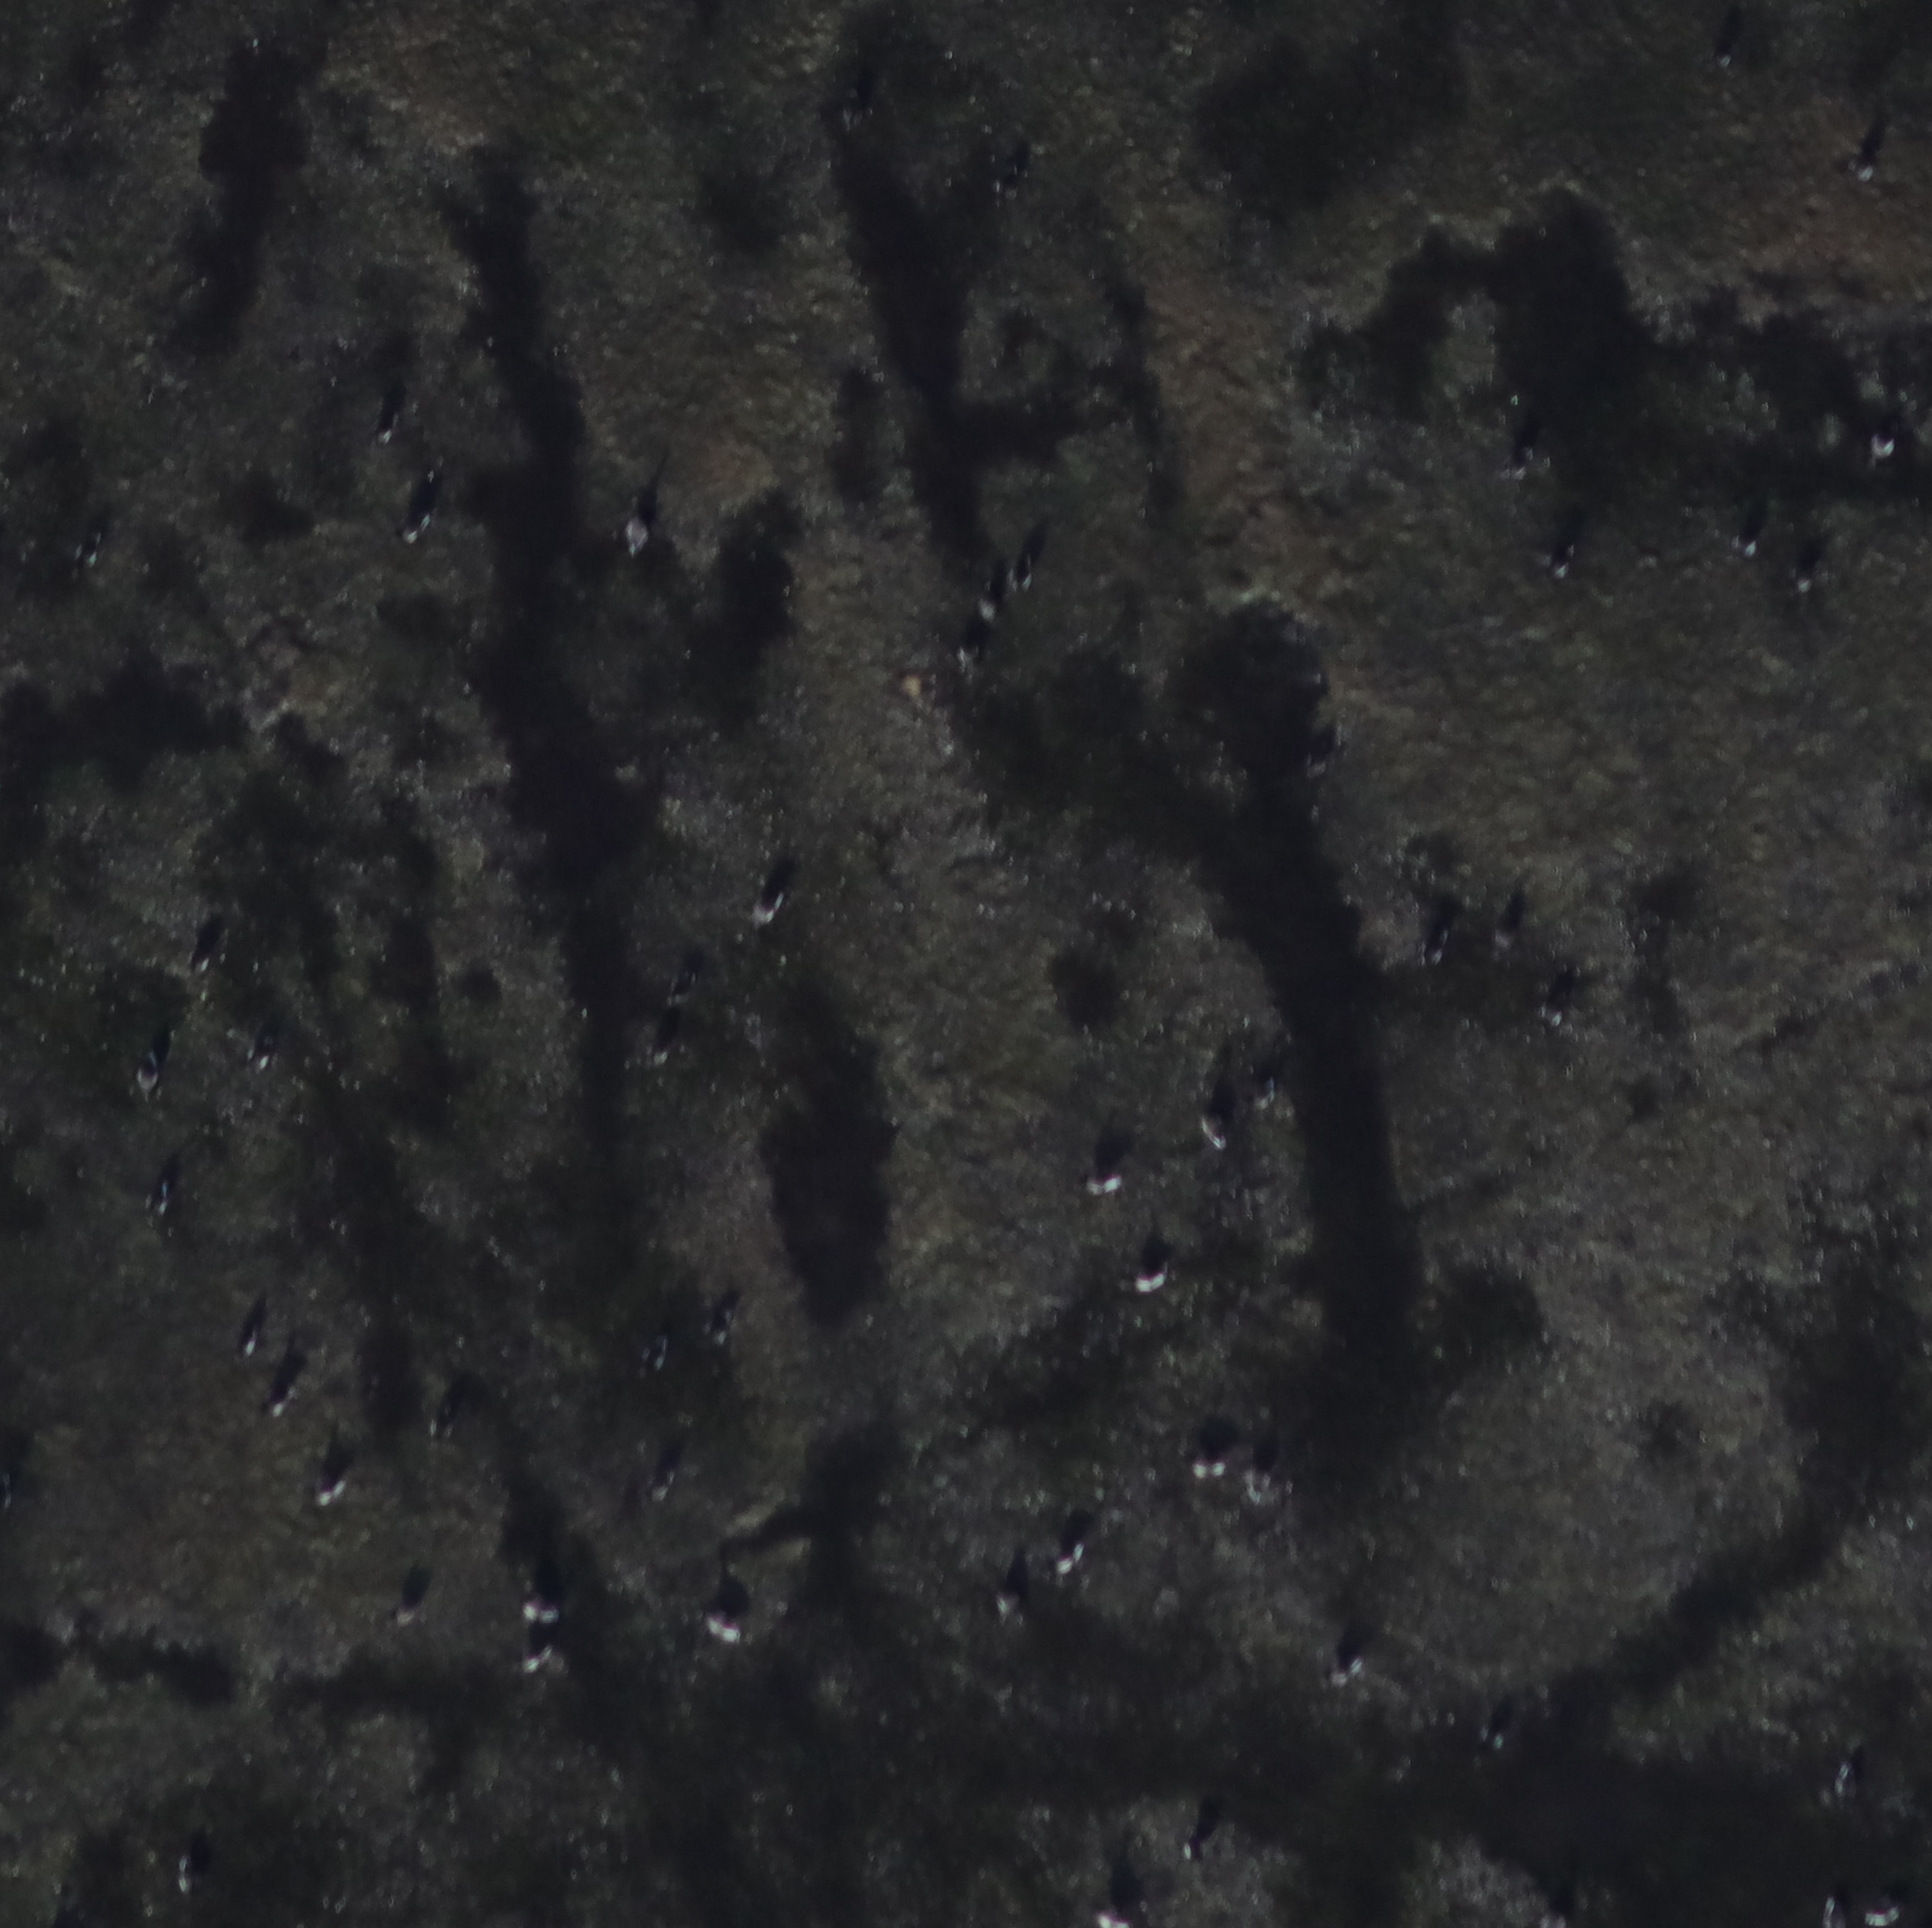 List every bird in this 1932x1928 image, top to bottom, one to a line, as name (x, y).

brant (1718, 58)
brant (1869, 173)
brant (383, 433)
brant (1879, 440)
brant (1525, 470)
brant (412, 532)
brant (634, 539)
brant (1737, 540)
brant (93, 555)
brant (1568, 559)
brant (1024, 572)
brant (1801, 578)
brant (991, 605)
brant (974, 651)
brant (769, 911)
brant (1511, 937)
brant (1440, 948)
brant (196, 962)
brant (681, 974)
brant (1560, 1011)
brant (664, 1045)
brant (258, 1061)
brant (149, 1076)
brant (1268, 1094)
brant (1212, 1125)
brant (1097, 1185)
brant (159, 1206)
brant (1148, 1282)
brant (718, 1333)
brant (246, 1342)
brant (655, 1359)
brant (282, 1404)
brant (437, 1426)
brant (1209, 1468)
brant (1259, 1479)
brant (665, 1481)
brant (332, 1492)
brant (4, 1494)
brant (1073, 1566)
brant (1000, 1600)
brant (404, 1614)
brant (539, 1614)
brant (728, 1630)
brant (532, 1666)
brant (1348, 1667)
brant (1493, 1733)
brant (1850, 1772)
brant (1196, 1854)
brant (187, 1878)
brant (1836, 1914)
brant (1887, 1914)